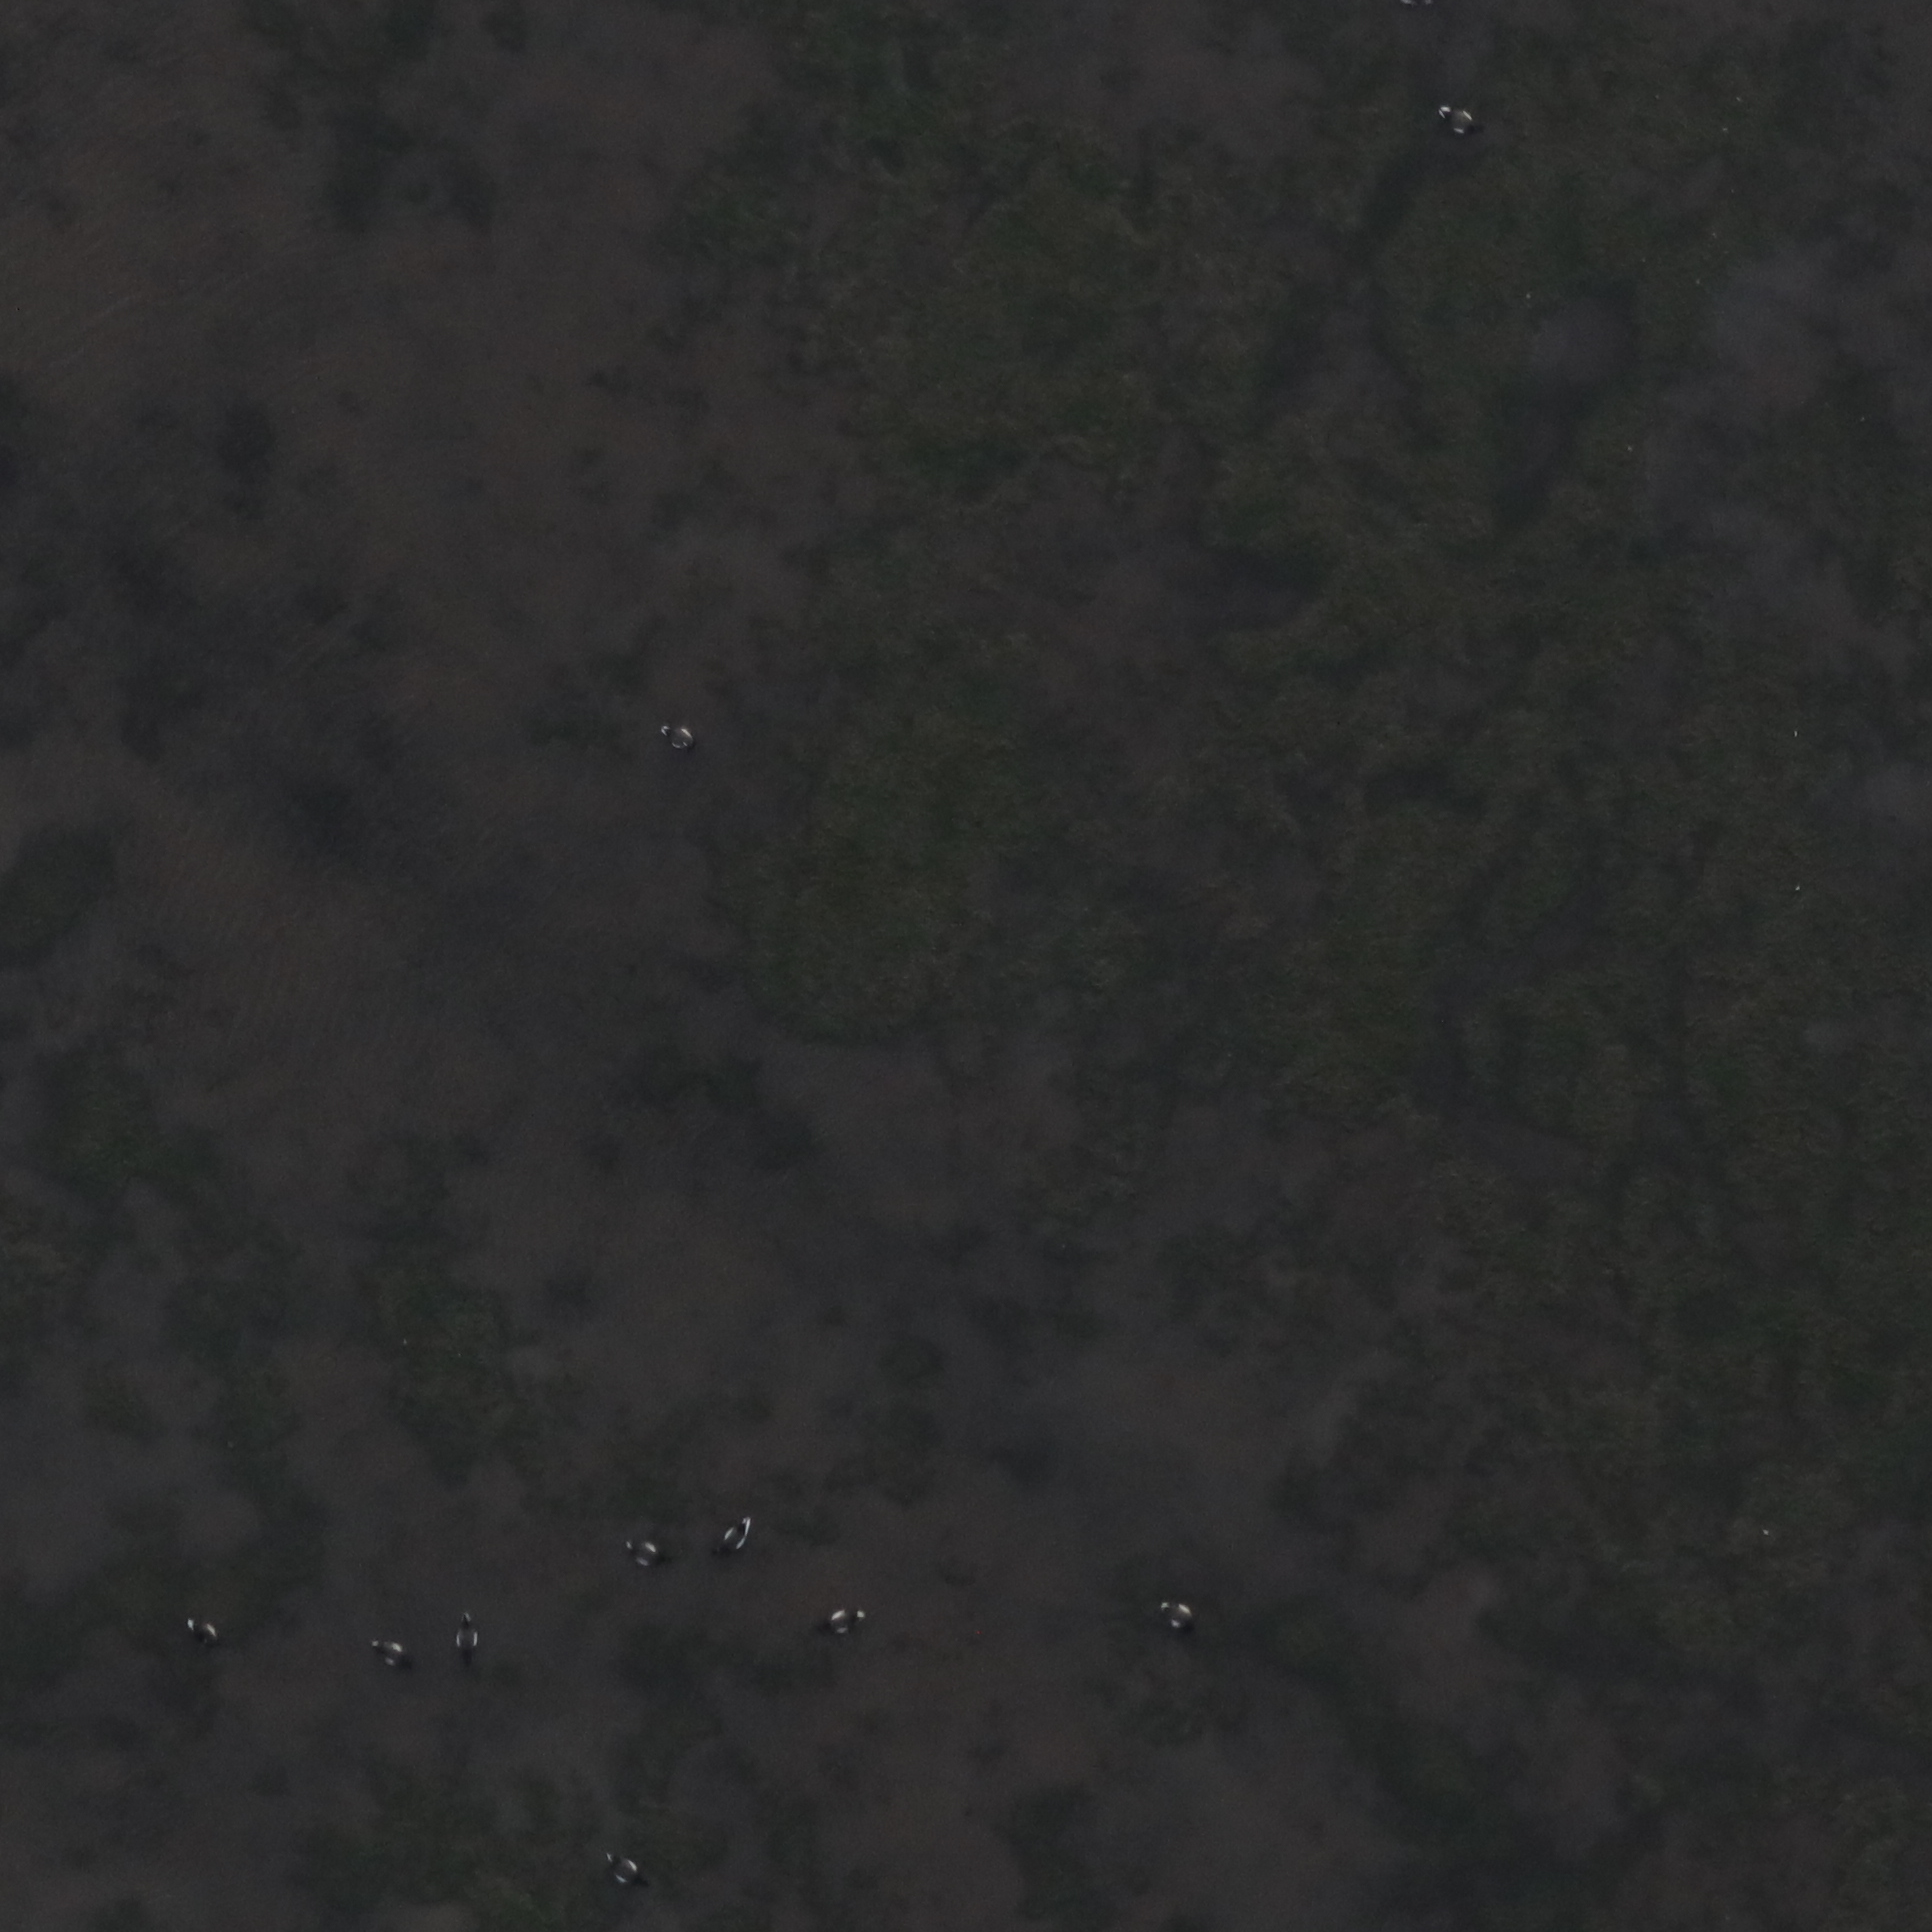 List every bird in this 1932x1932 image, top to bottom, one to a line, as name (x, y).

brant (1459, 120)
brant (679, 737)
brant (733, 1538)
brant (645, 1552)
brant (1182, 1617)
brant (844, 1619)
brant (206, 1632)
brant (466, 1637)
brant (394, 1654)
brant (625, 1868)